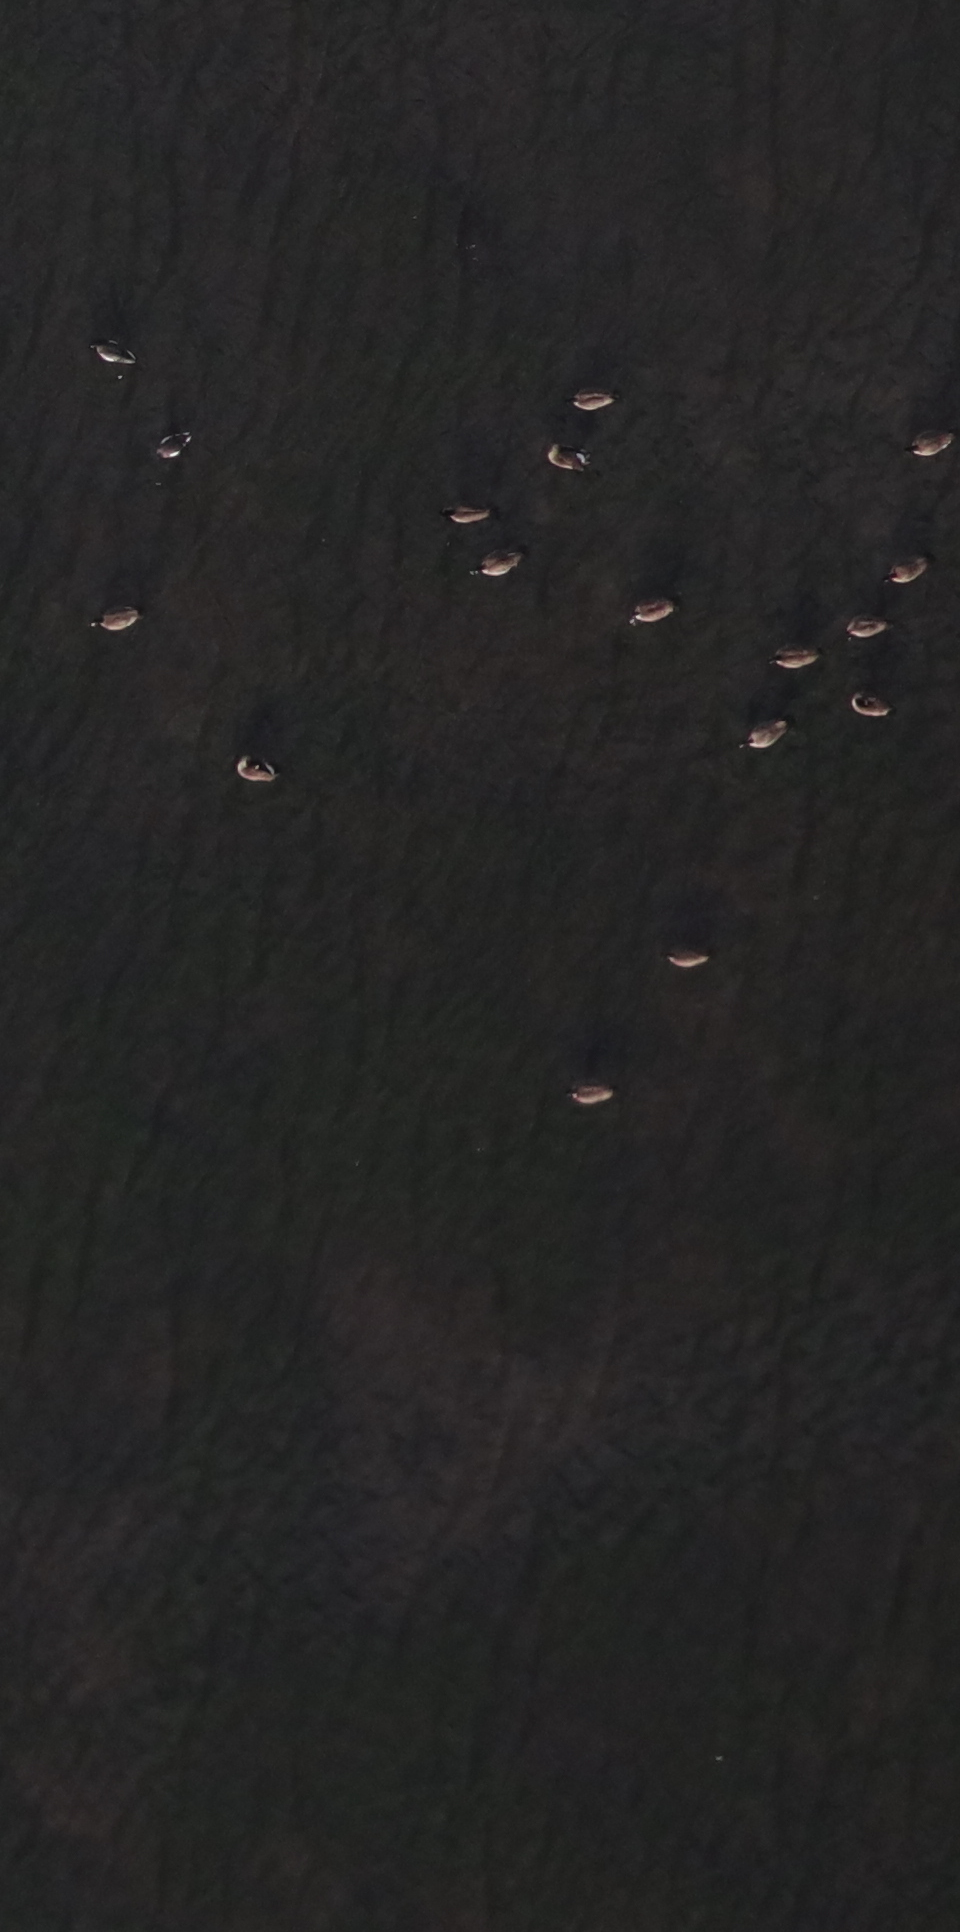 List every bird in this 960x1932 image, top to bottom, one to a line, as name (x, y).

brant (110, 352)
Canada goose (590, 401)
brant (171, 443)
Canada goose (928, 446)
Canada goose (564, 458)
Canada goose (467, 512)
Canada goose (495, 566)
Canada goose (906, 572)
Canada goose (648, 609)
Canada goose (118, 620)
Canada goose (862, 628)
Canada goose (794, 657)
Canada goose (873, 706)
Canada goose (764, 735)
Canada goose (254, 773)
Canada goose (683, 959)
Canada goose (589, 1093)